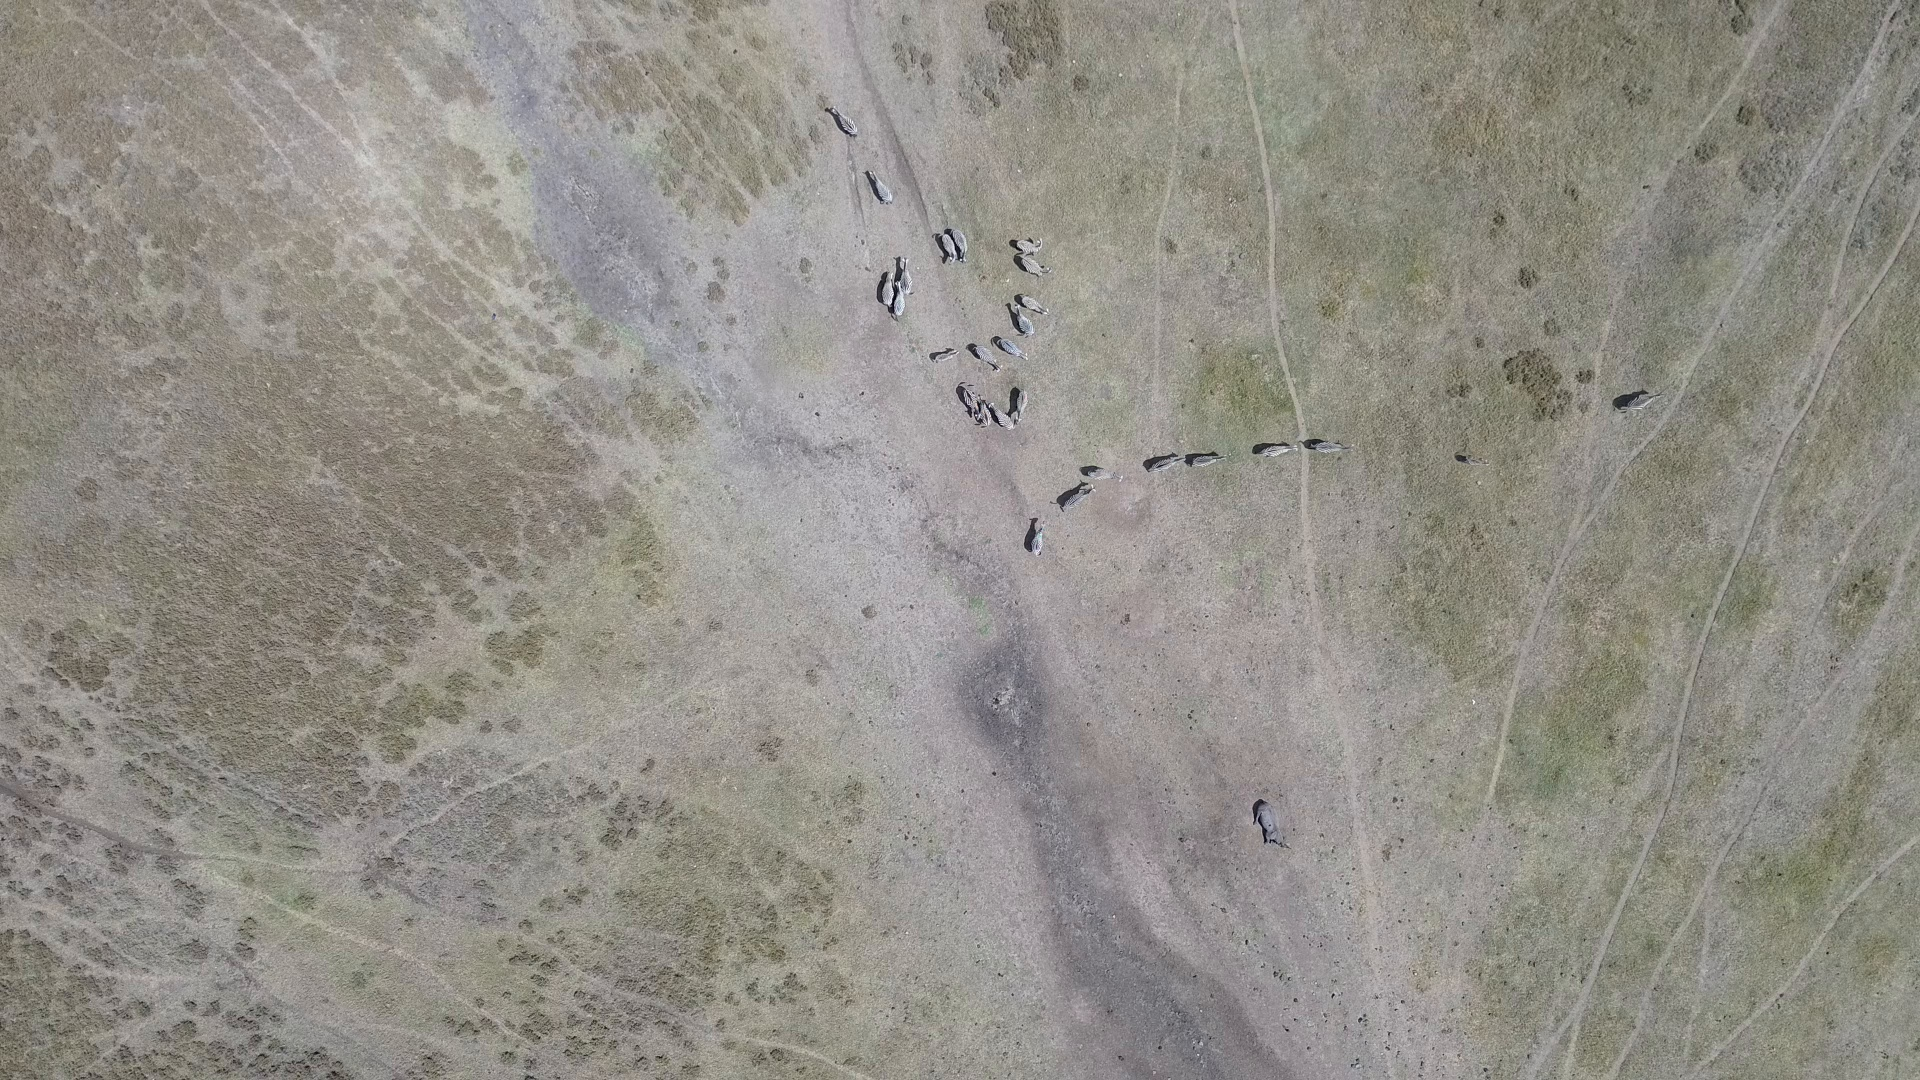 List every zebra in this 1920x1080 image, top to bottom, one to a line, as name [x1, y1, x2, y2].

zebra [827, 105, 859, 138]
zebra [867, 168, 893, 205]
zebra [954, 228, 967, 263]
zebra [939, 231, 957, 265]
zebra [1016, 241, 1046, 255]
zebra [1020, 254, 1050, 277]
zebra [885, 259, 908, 302]
zebra [878, 266, 897, 305]
zebra [891, 273, 910, 315]
zebra [1018, 294, 1050, 316]
zebra [1012, 300, 1034, 335]
zebra [995, 336, 1029, 360]
zebra [971, 344, 998, 372]
zebra [928, 349, 963, 366]
zebra [960, 386, 978, 420]
zebra [1012, 390, 1031, 424]
zebra [1618, 394, 1652, 414]
zebra [981, 398, 992, 426]
zebra [986, 401, 1016, 430]
zebra [1308, 440, 1347, 452]
zebra [1256, 445, 1295, 457]
zebra [1185, 454, 1220, 467]
zebra [1144, 455, 1179, 473]
zebra [1080, 469, 1117, 481]
zebra [1057, 489, 1090, 513]
zebra [1029, 522, 1046, 557]